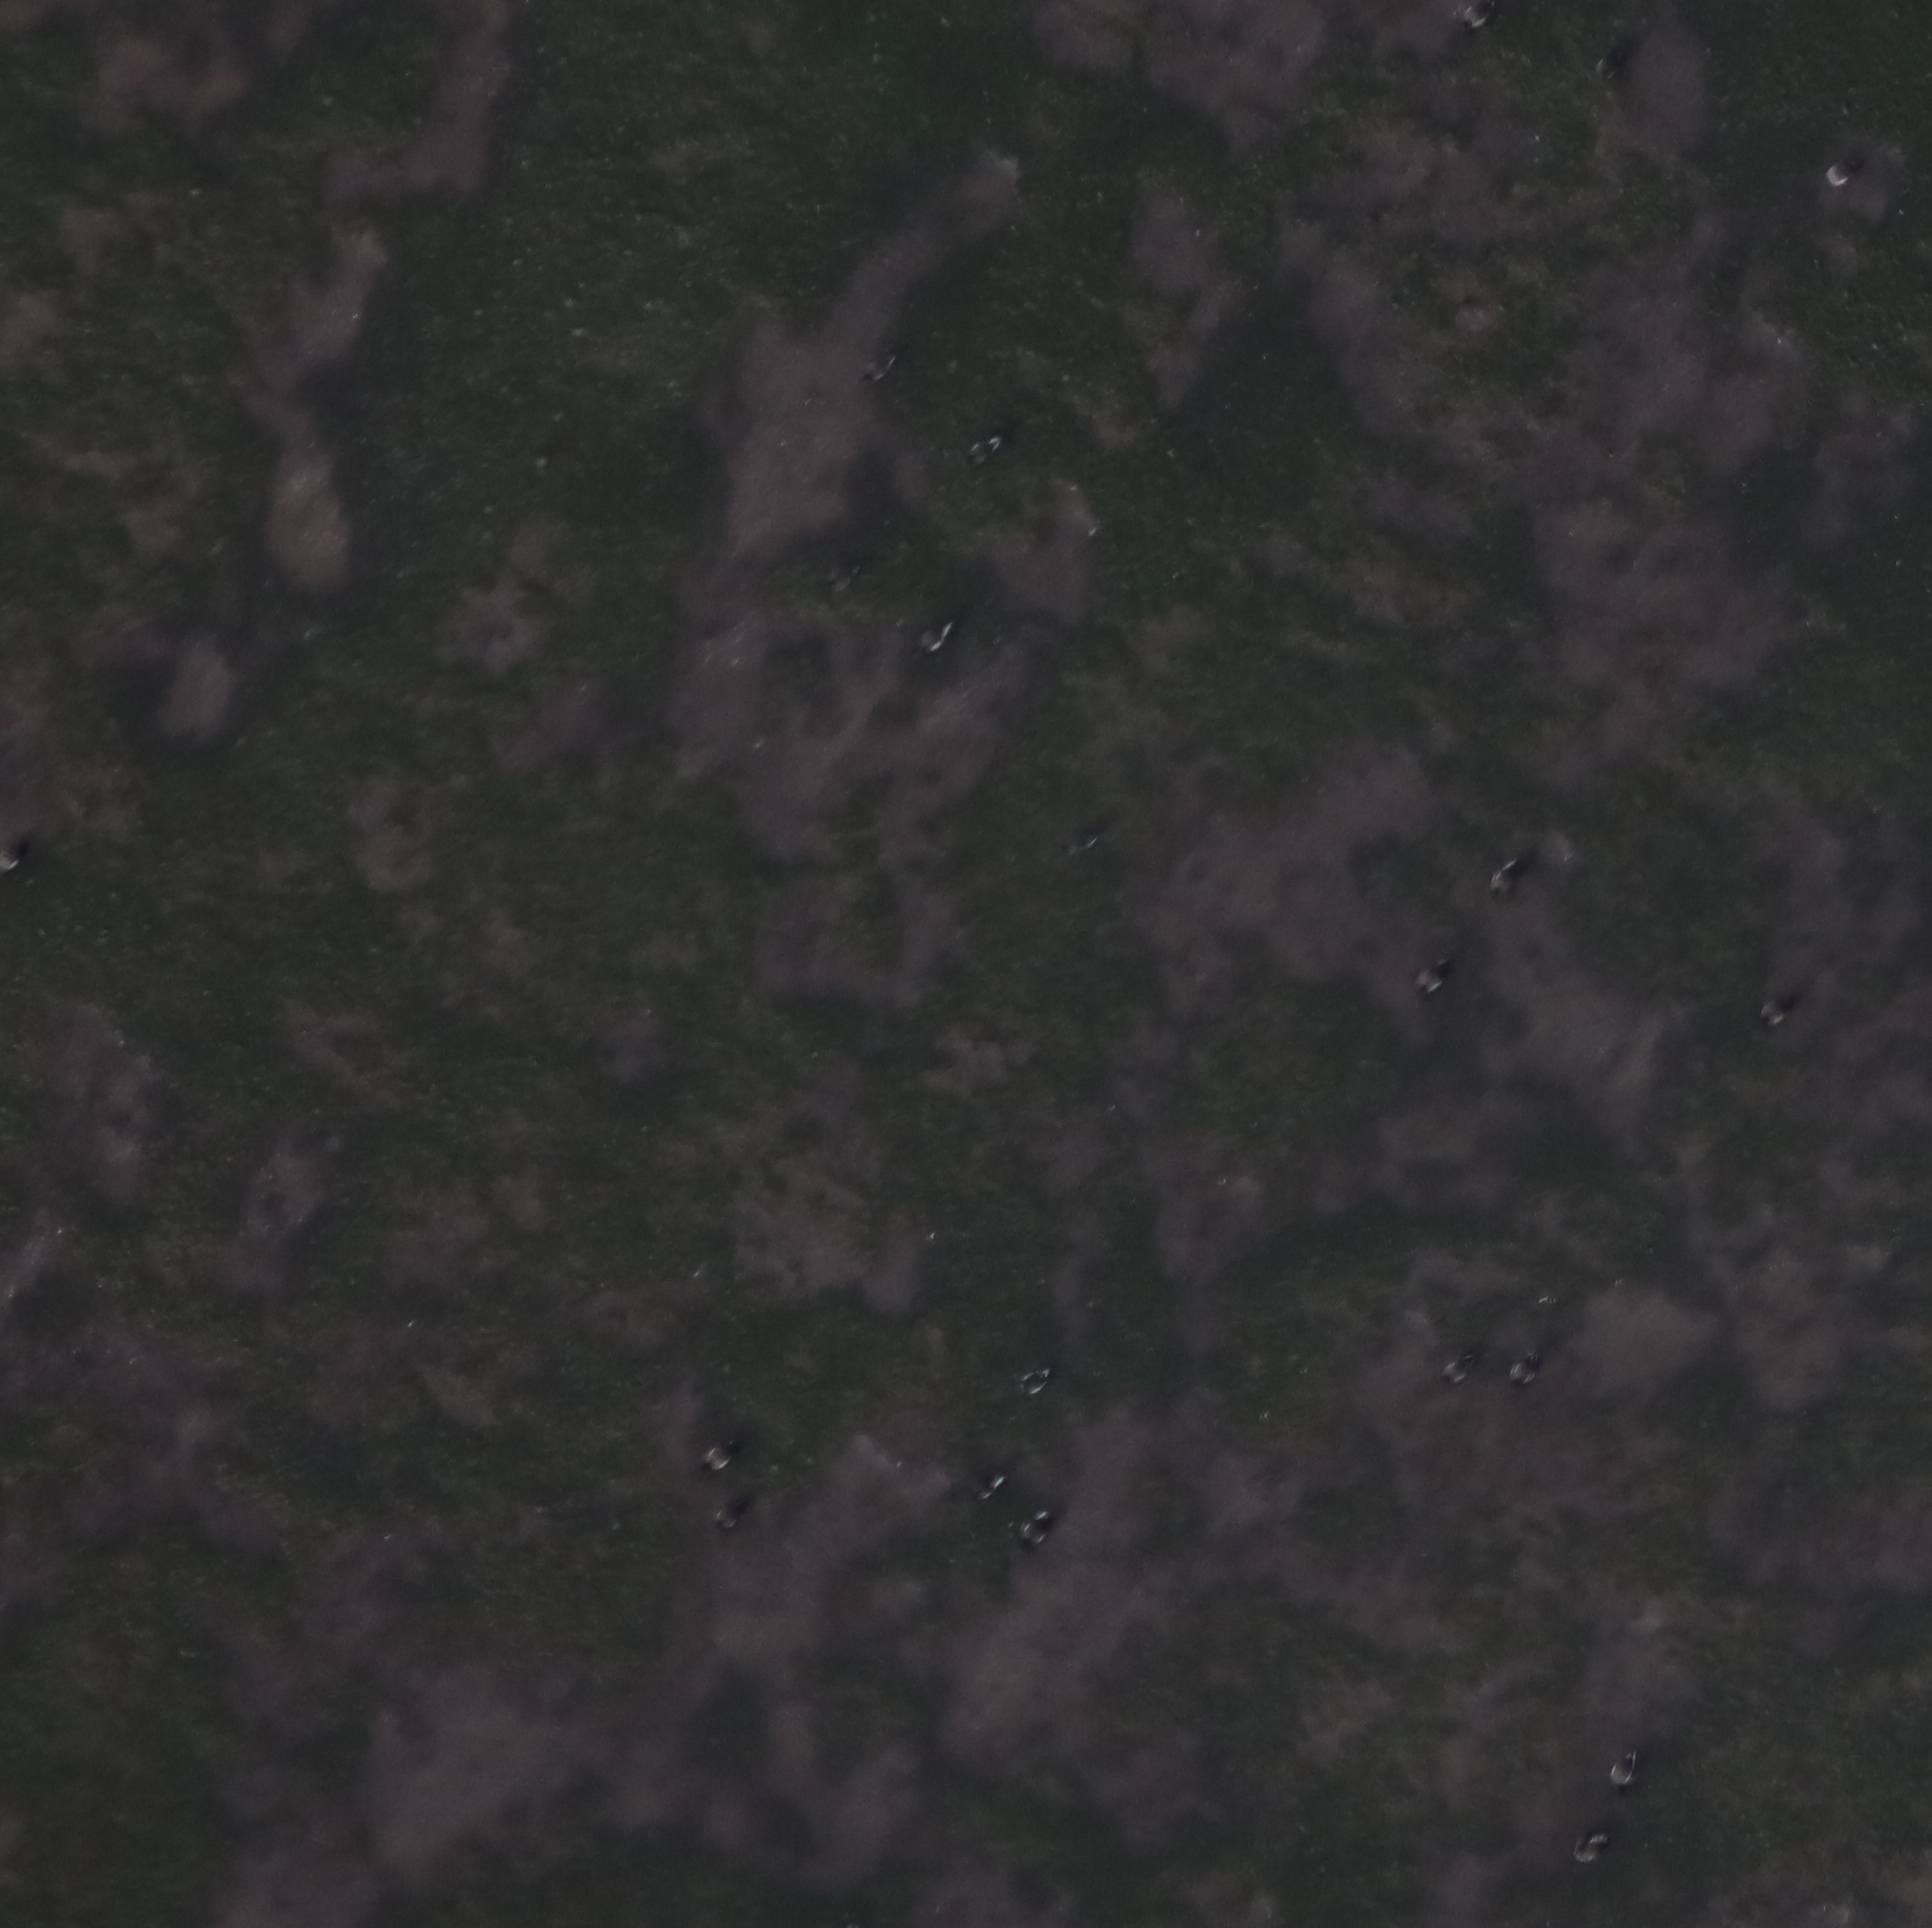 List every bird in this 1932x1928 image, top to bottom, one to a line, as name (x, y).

brant (1473, 13)
brant (1604, 66)
brant (1838, 175)
brant (876, 362)
brant (981, 449)
brant (945, 636)
brant (1085, 842)
brant (1502, 881)
brant (1431, 978)
brant (1766, 1015)
brant (1524, 1370)
brant (1455, 1372)
brant (1032, 1382)
brant (719, 1456)
brant (986, 1481)
brant (725, 1522)
brant (1036, 1533)
brant (1624, 1766)
brant (1591, 1847)